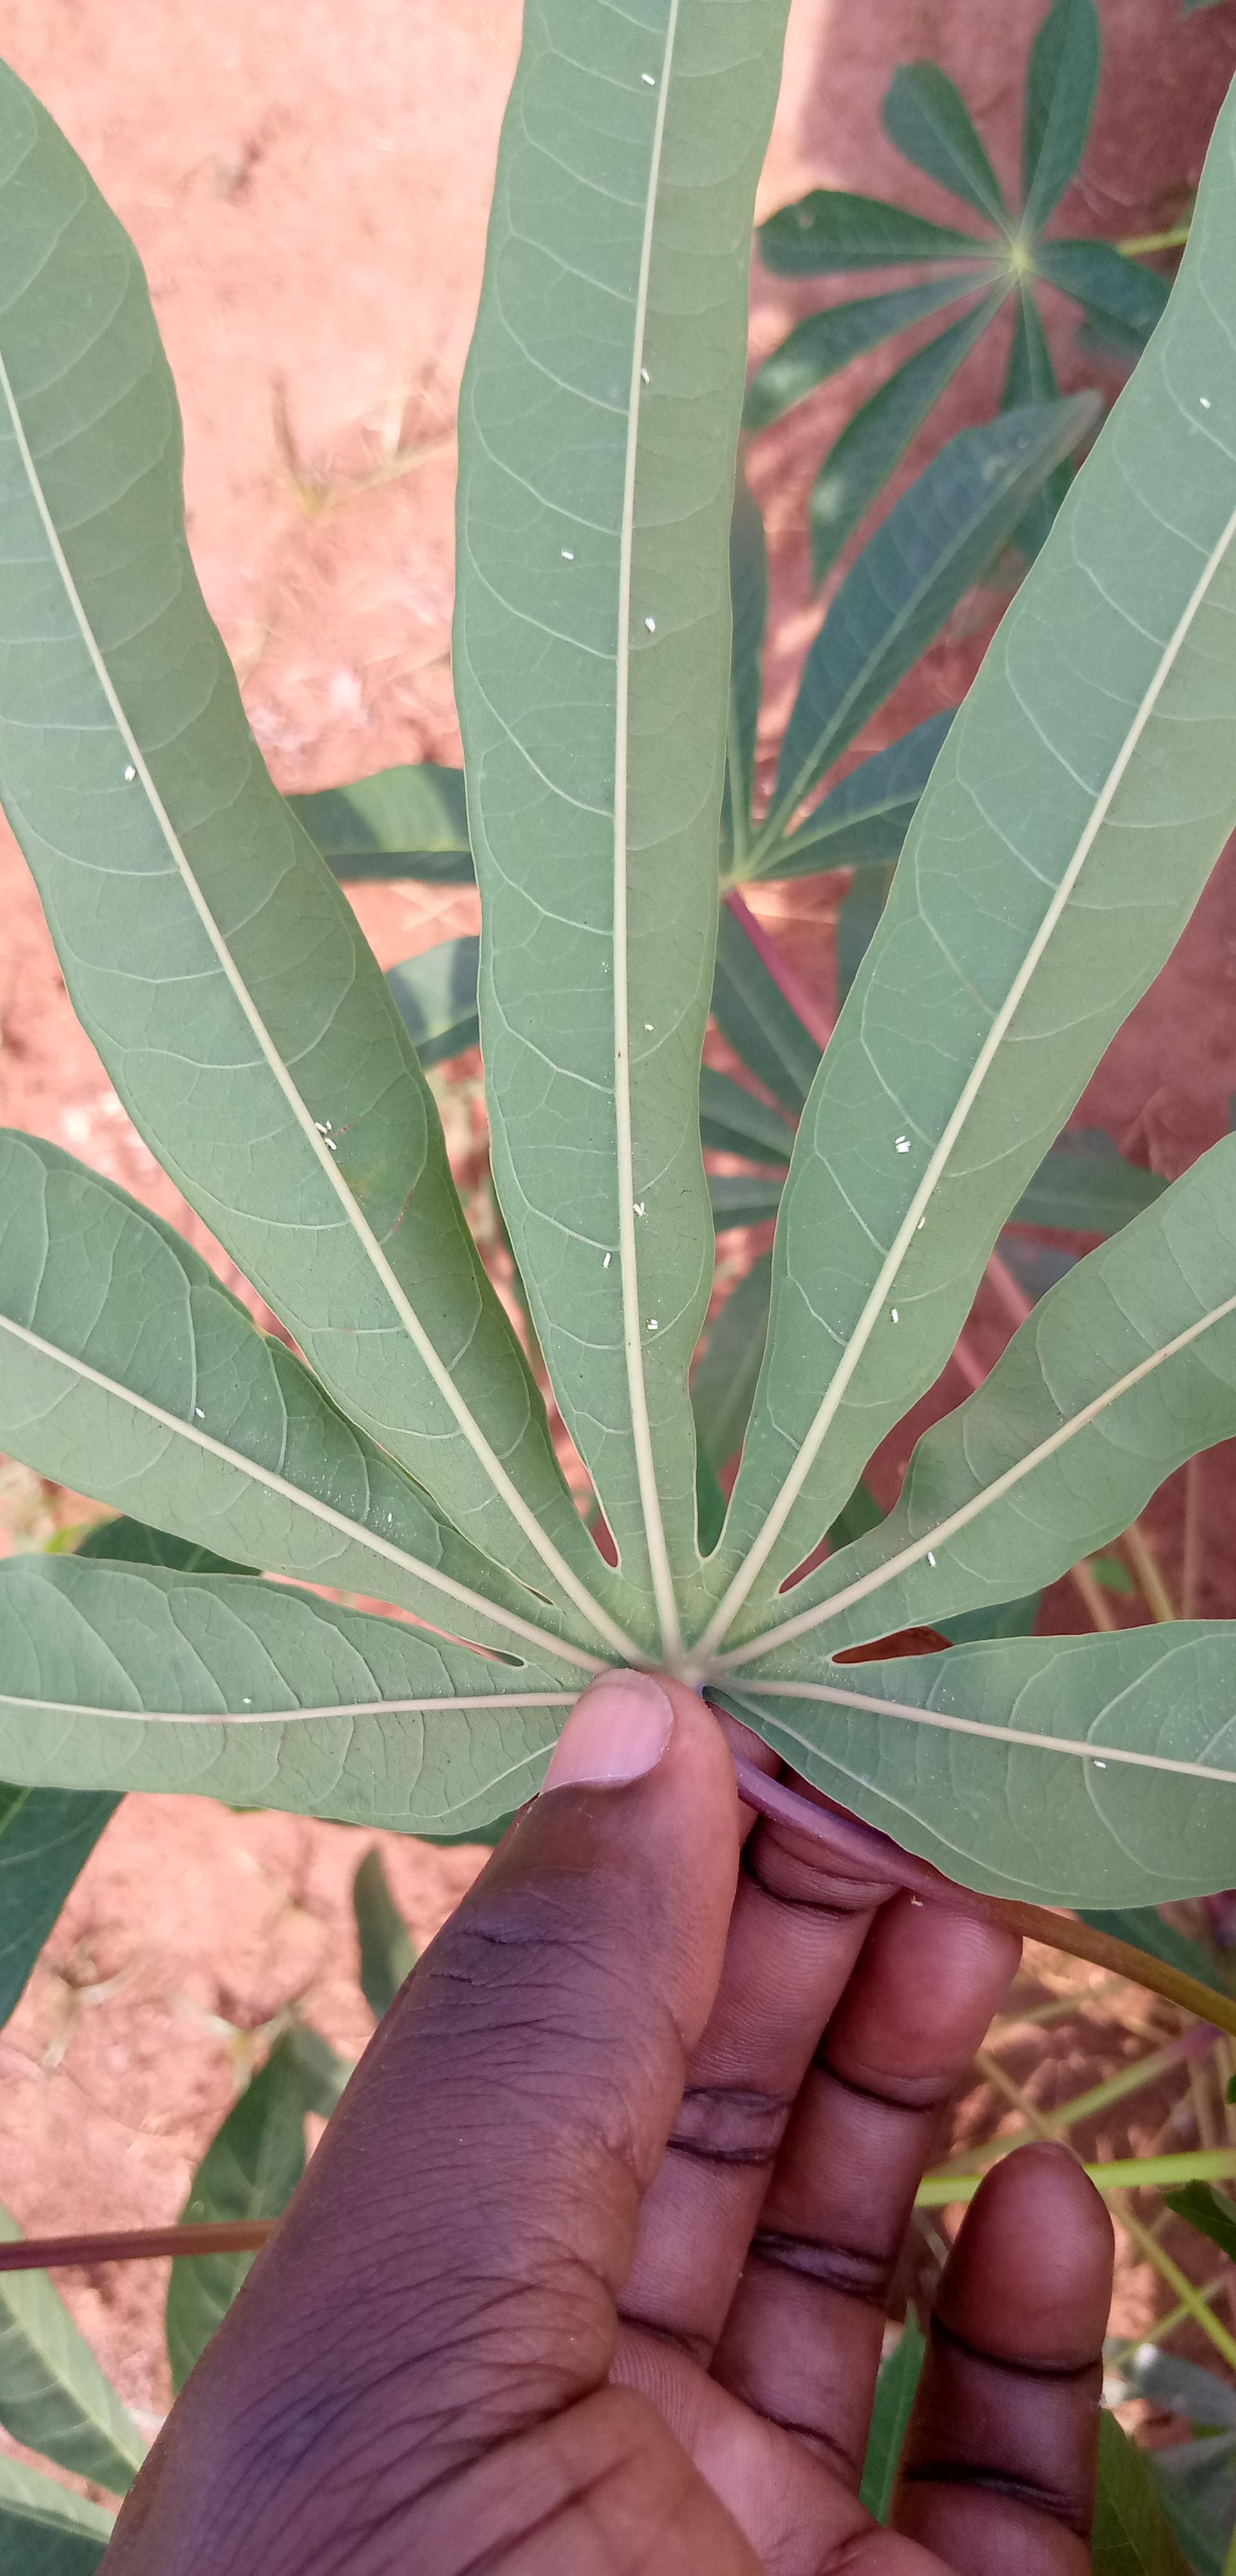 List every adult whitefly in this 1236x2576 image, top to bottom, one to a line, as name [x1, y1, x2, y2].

whitefly [640, 71, 659, 89]
whitefly [640, 366, 652, 387]
whitefly [1198, 395, 1214, 412]
whitefly [559, 549, 577, 563]
whitefly [643, 616, 658, 636]
whitefly [123, 765, 133, 781]
whitefly [129, 768, 136, 780]
whitefly [642, 1021, 655, 1033]
whitefly [325, 1120, 333, 1132]
whitefly [314, 1122, 328, 1136]
whitefly [894, 1135, 906, 1144]
whitefly [324, 1137, 339, 1151]
whitefly [894, 1141, 912, 1150]
whitefly [896, 1147, 910, 1154]
whitefly [639, 1200, 646, 1214]
whitefly [632, 1203, 642, 1218]
whitefly [916, 1216, 927, 1231]
whitefly [600, 1251, 613, 1270]
whitefly [889, 1307, 902, 1325]
whitefly [648, 1318, 660, 1325]
whitefly [646, 1324, 659, 1332]
whitefly [194, 1406, 209, 1421]
whitefly [386, 1511, 393, 1524]
whitefly [926, 1551, 939, 1569]
whitefly [1092, 1759, 1107, 1770]